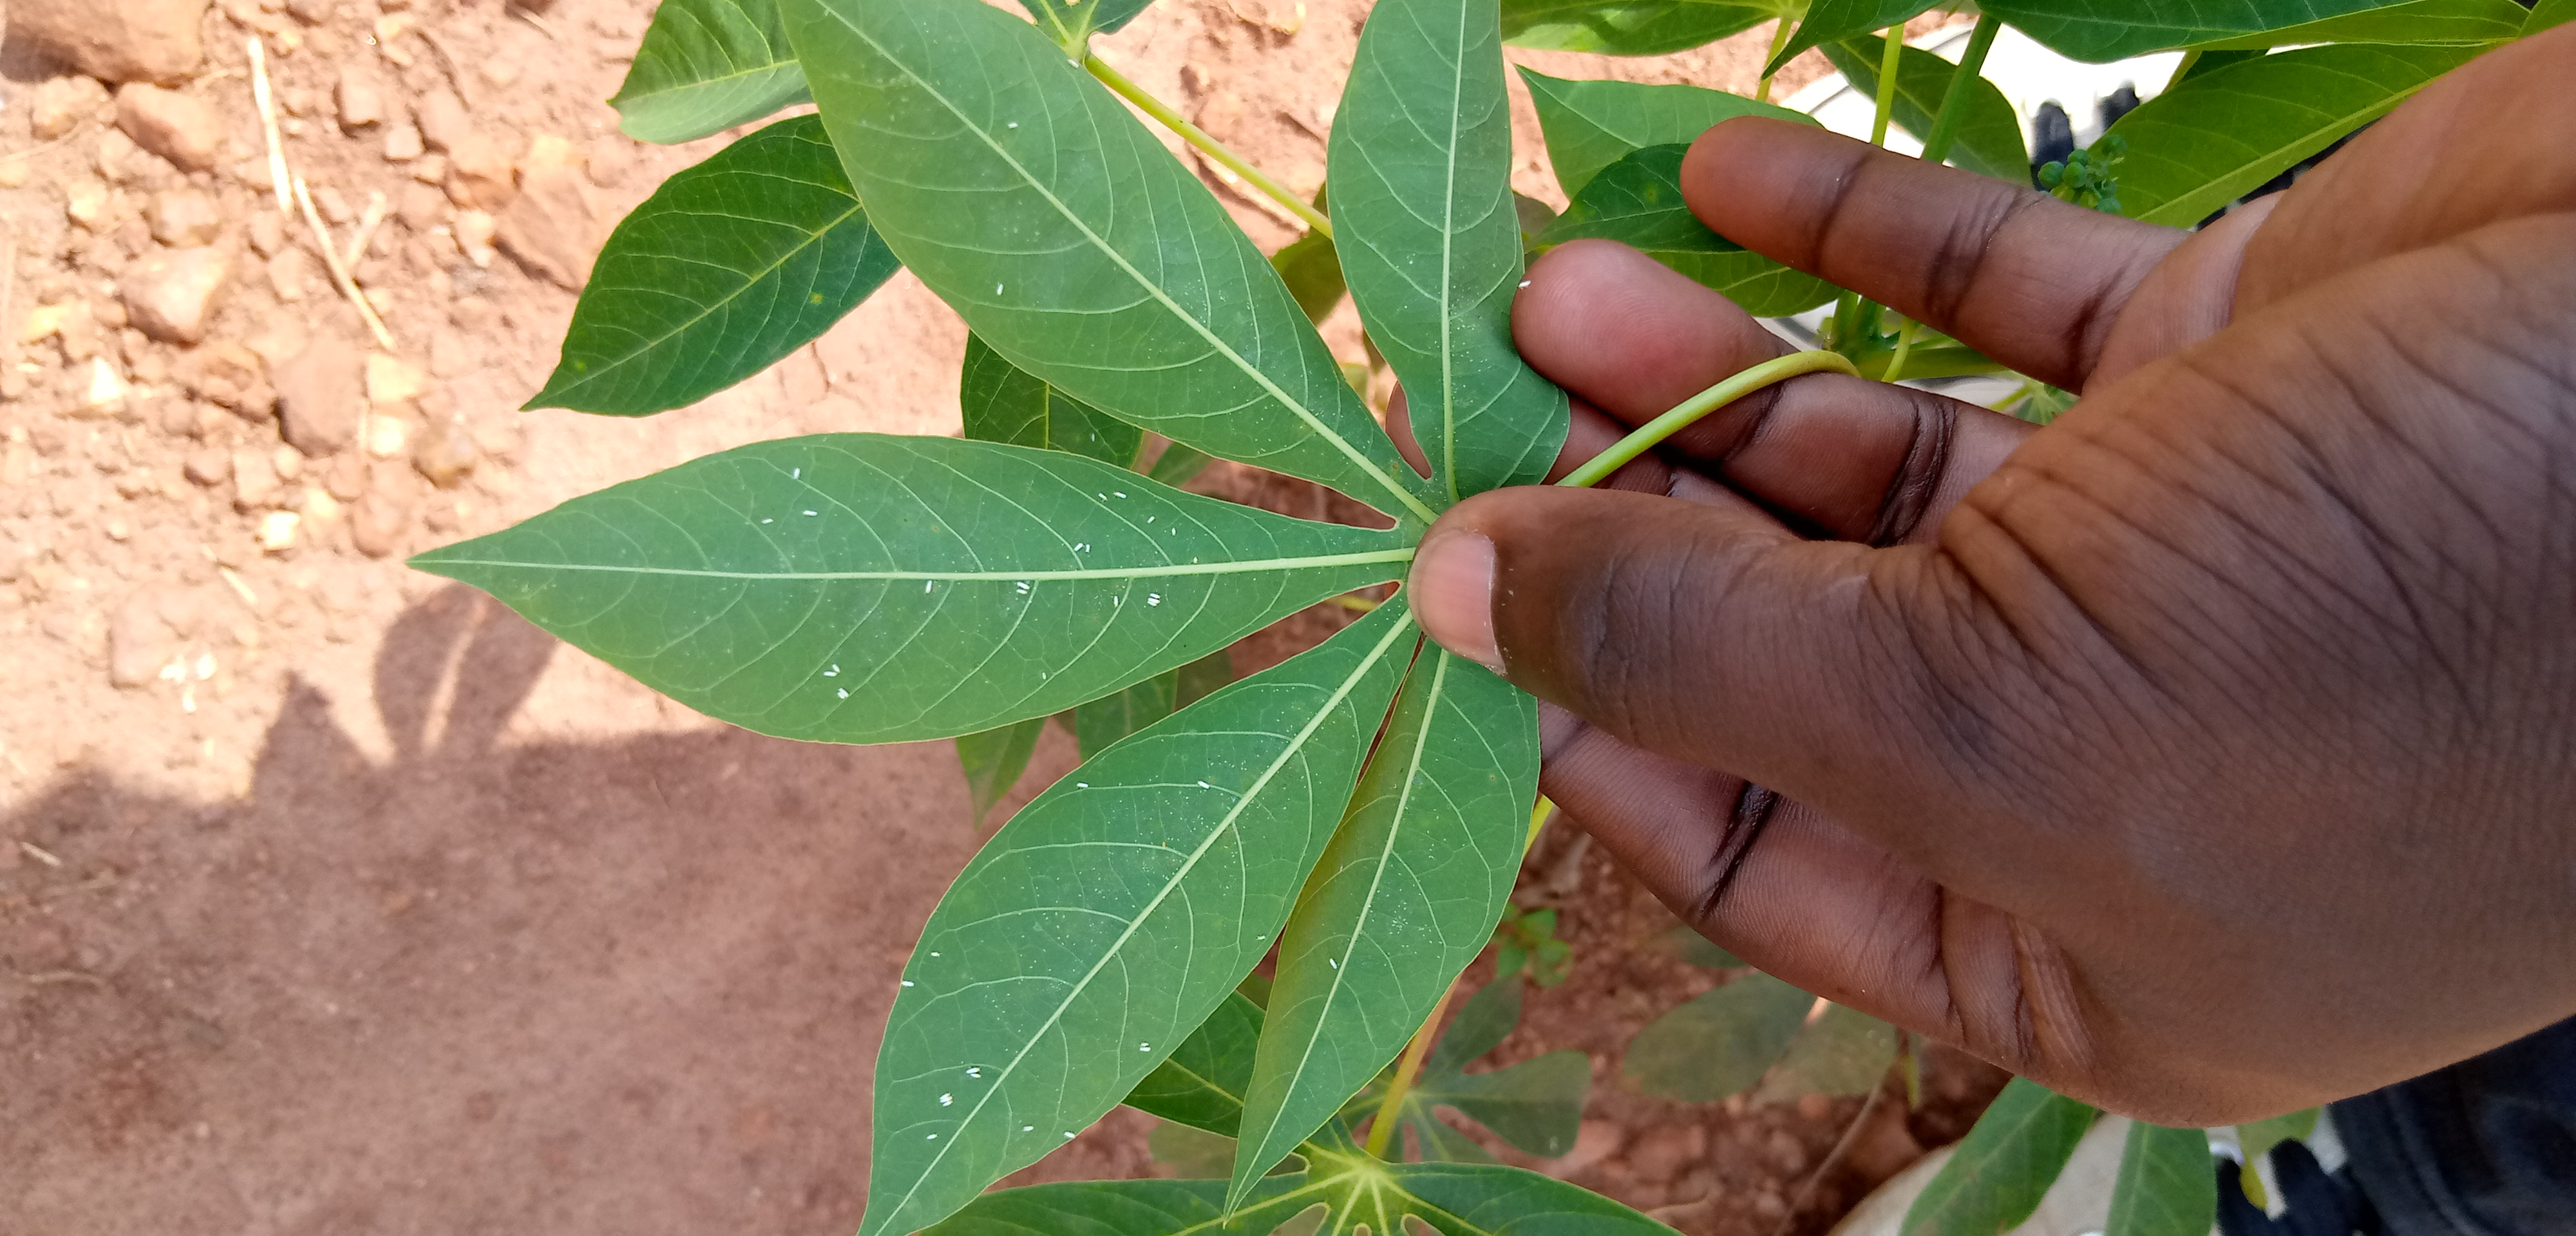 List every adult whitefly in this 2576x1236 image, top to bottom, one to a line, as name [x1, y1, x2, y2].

whitefly [1066, 57, 1081, 71]
whitefly [1006, 120, 1019, 130]
whitefly [1517, 278, 1531, 292]
whitefly [995, 281, 1005, 298]
whitefly [1090, 431, 1097, 442]
whitefly [792, 465, 802, 482]
whitefly [1112, 488, 1127, 501]
whitefly [1097, 491, 1108, 503]
whitefly [801, 509, 819, 518]
whitefly [1144, 514, 1157, 524]
whitefly [760, 516, 777, 526]
whitefly [1170, 525, 1179, 538]
whitefly [1072, 541, 1084, 554]
whitefly [1084, 543, 1093, 554]
whitefly [1191, 556, 1199, 566]
whitefly [923, 577, 934, 595]
whitefly [1016, 581, 1033, 590]
whitefly [1014, 587, 1028, 597]
whitefly [1148, 592, 1162, 599]
whitefly [1112, 593, 1121, 609]
whitefly [1146, 597, 1162, 608]
whitefly [831, 662, 842, 674]
whitefly [822, 669, 839, 678]
whitefly [1039, 670, 1050, 681]
whitefly [835, 686, 852, 702]
whitefly [1196, 778, 1211, 792]
whitefly [1074, 780, 1091, 792]
whitefly [1256, 933, 1267, 942]
whitefly [929, 950, 942, 959]
whitefly [1327, 956, 1340, 971]
whitefly [900, 977, 917, 988]
whitefly [1138, 1040, 1152, 1047]
whitefly [1137, 1045, 1153, 1053]
whitefly [967, 1065, 982, 1074]
whitefly [969, 1072, 982, 1079]
whitefly [938, 1092, 953, 1099]
whitefly [940, 1097, 955, 1108]
whitefly [1020, 1123, 1035, 1134]
whitefly [1061, 1128, 1079, 1141]
whitefly [924, 1132, 938, 1142]